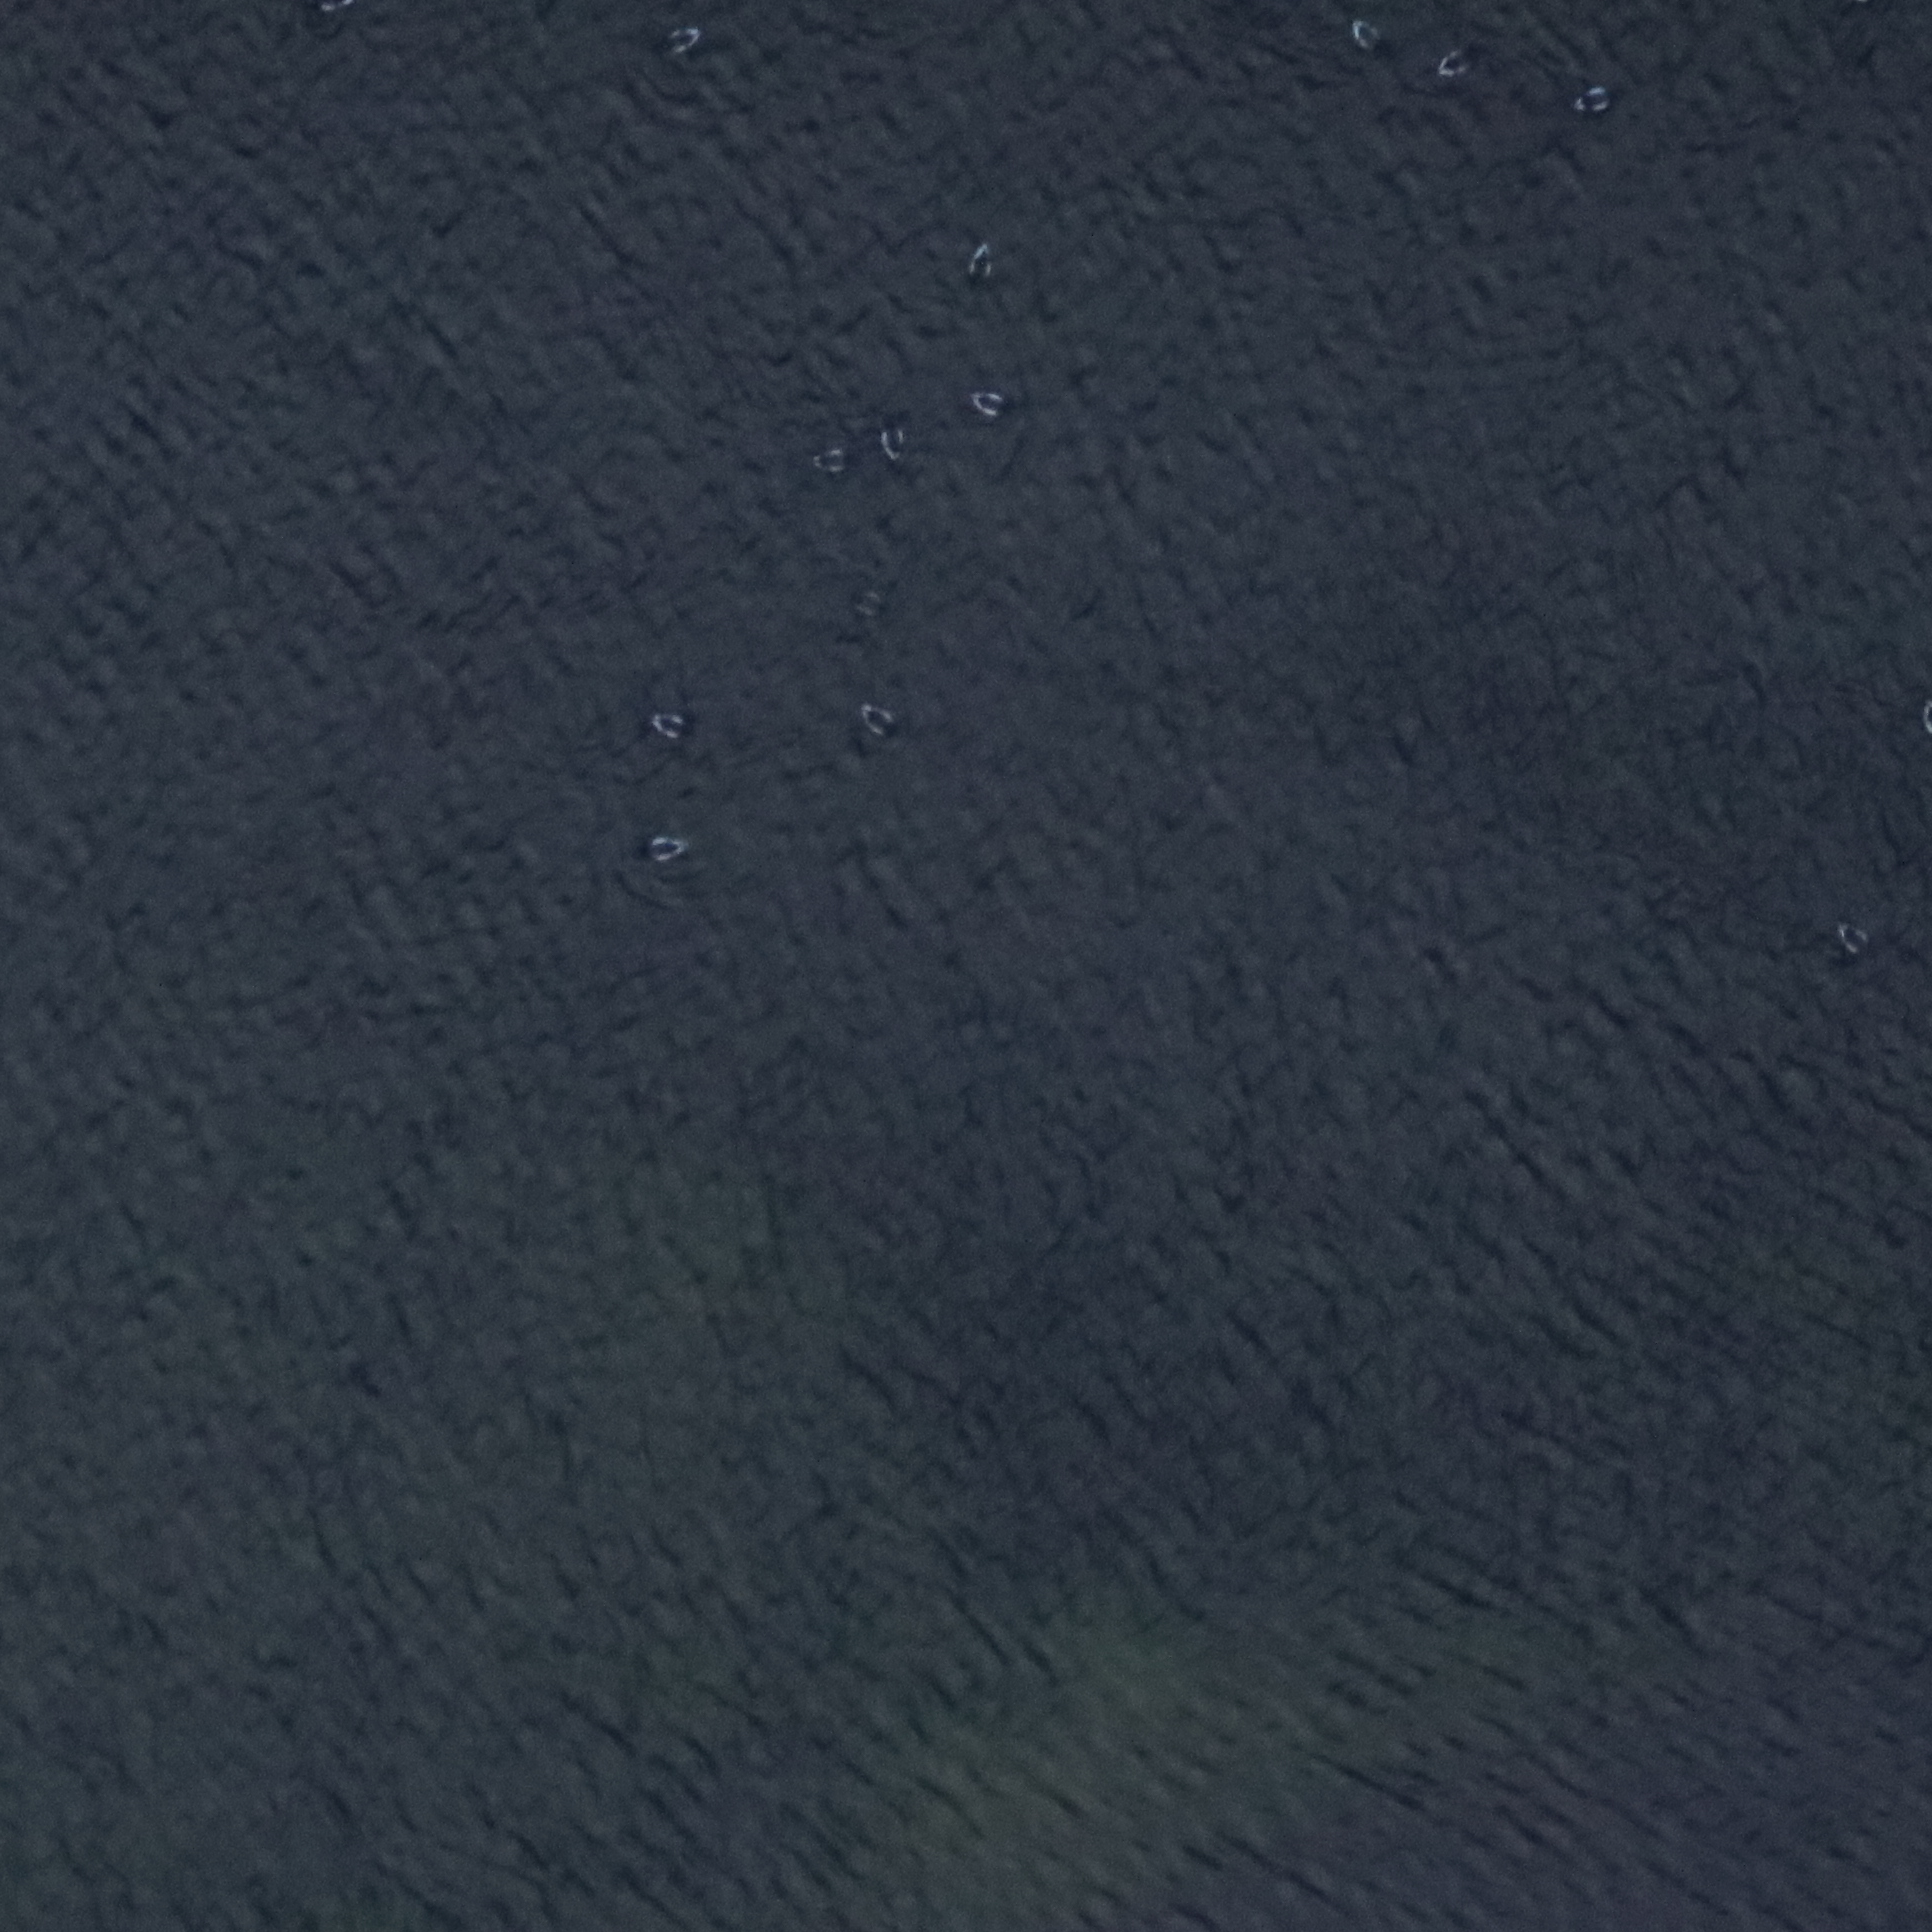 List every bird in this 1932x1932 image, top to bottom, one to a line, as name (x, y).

brant (1363, 32)
brant (679, 40)
brant (1449, 63)
brant (1595, 101)
brant (980, 260)
brant (991, 405)
brant (891, 439)
brant (833, 459)
brant (873, 718)
brant (669, 726)
brant (664, 850)
brant (1852, 938)